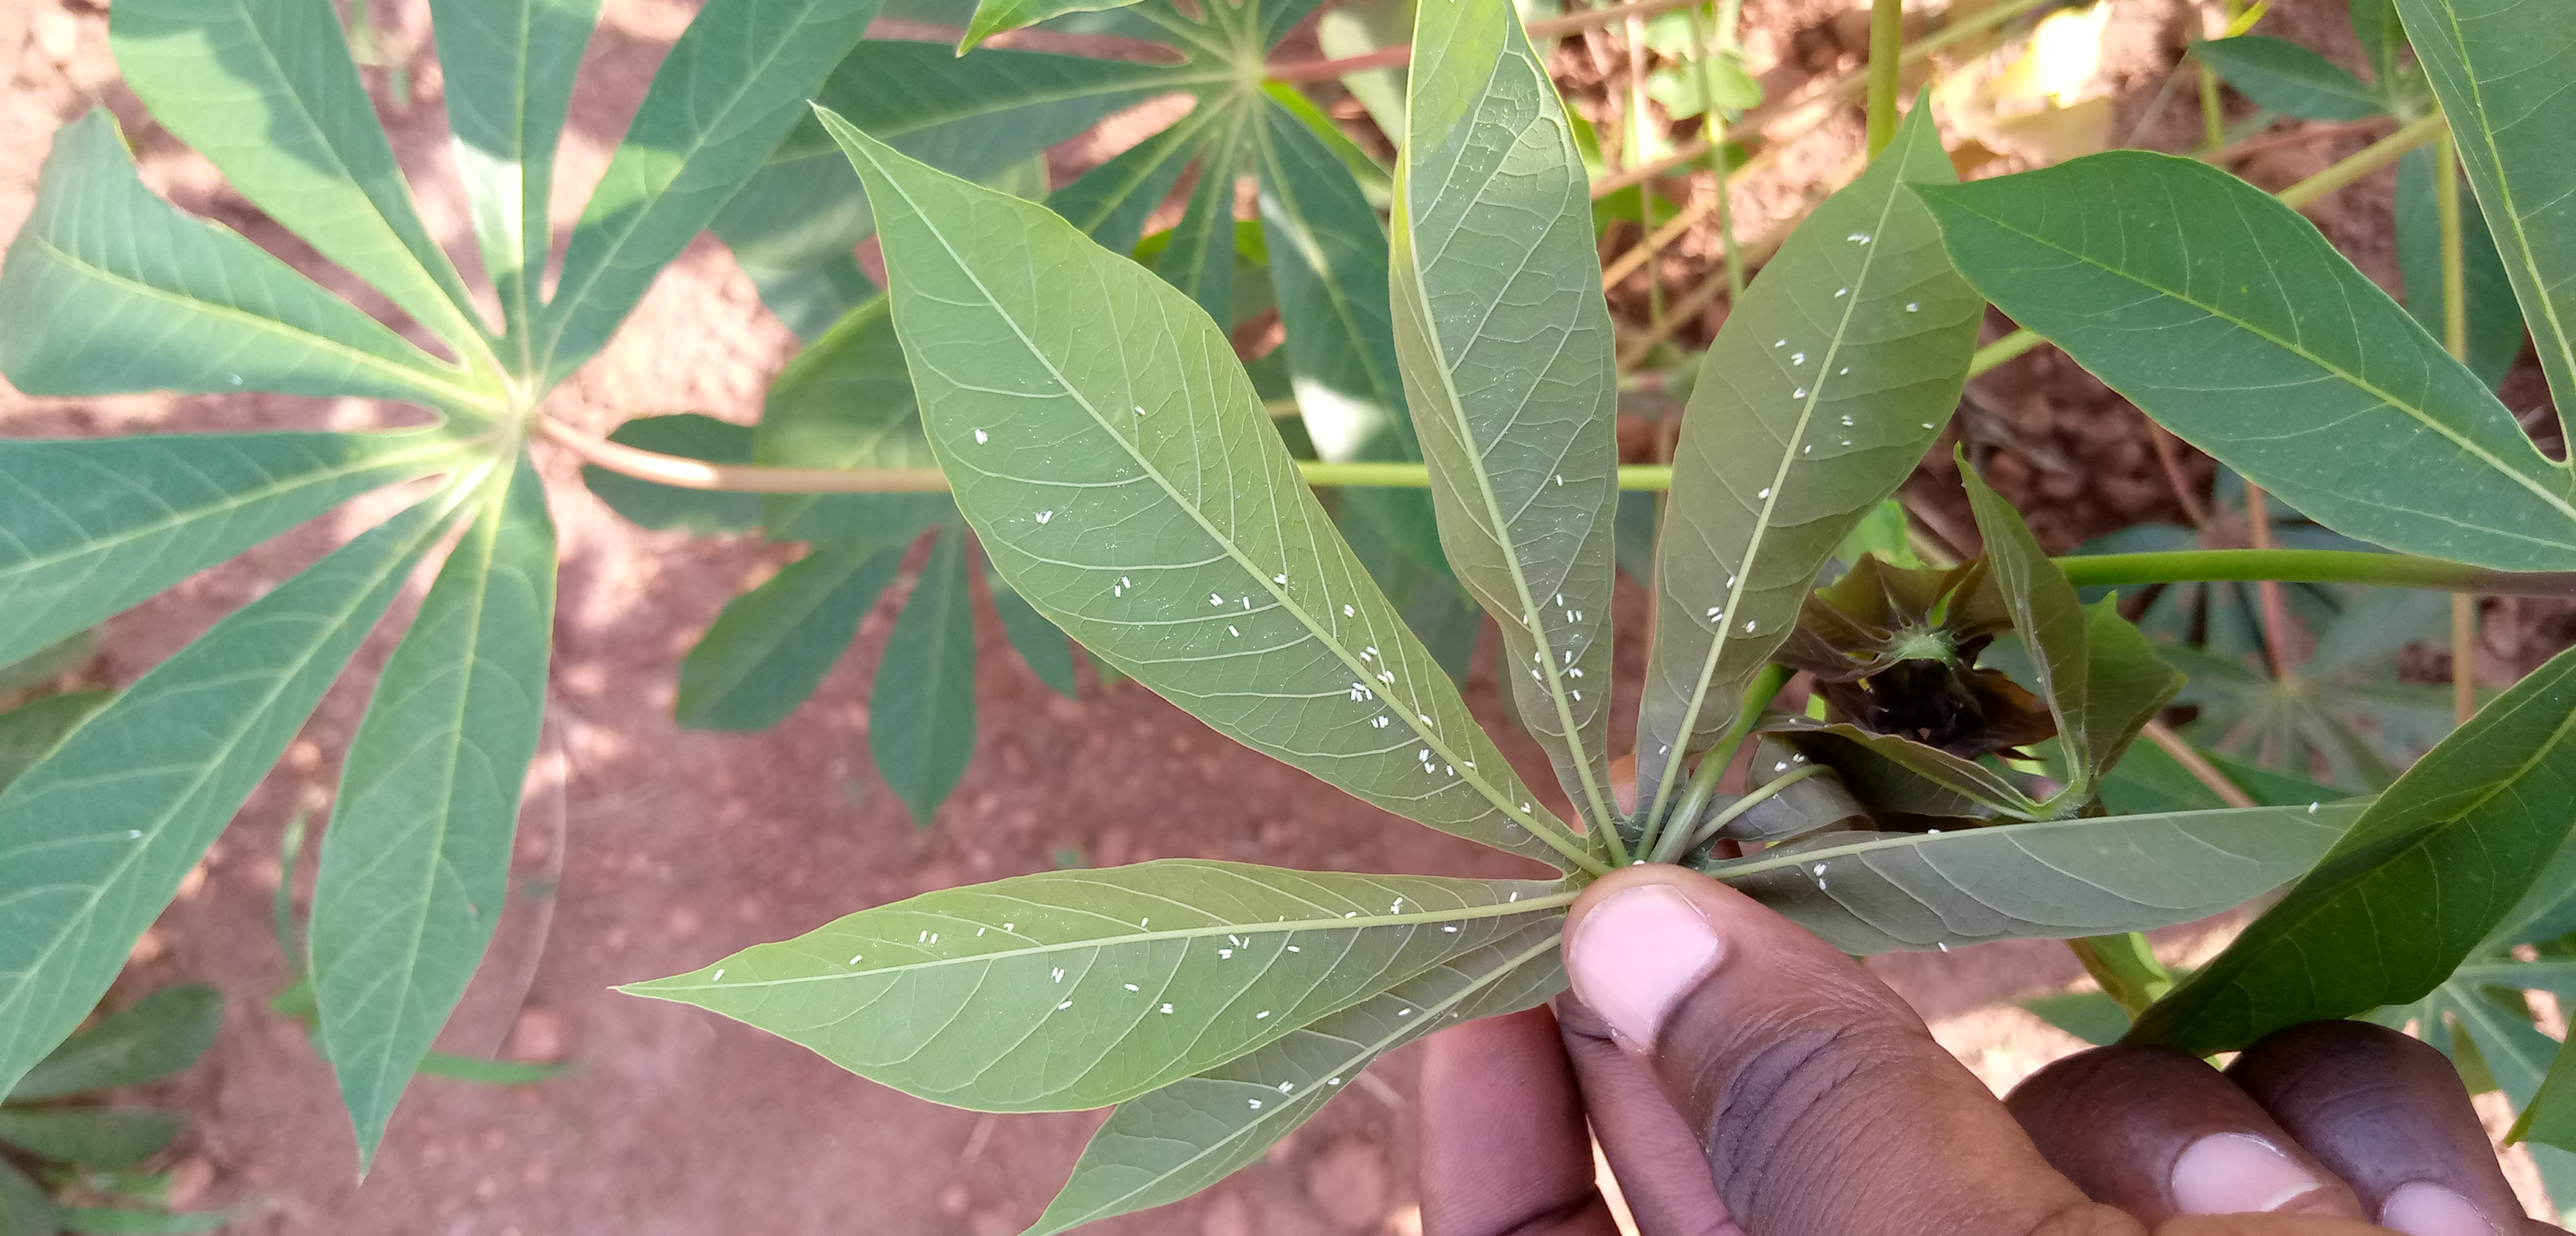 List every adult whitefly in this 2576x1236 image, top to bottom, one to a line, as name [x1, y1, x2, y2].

whitefly [1846, 234, 1865, 244]
whitefly [1859, 235, 1871, 248]
whitefly [1832, 286, 1847, 299]
whitefly [1904, 302, 1917, 308]
whitefly [1904, 308, 1919, 314]
whitefly [1772, 338, 1789, 348]
whitefly [1789, 351, 1804, 361]
whitefly [1792, 356, 1806, 368]
whitefly [1838, 365, 1851, 378]
whitefly [1789, 385, 1809, 400]
whitefly [1792, 386, 1808, 399]
whitefly [1133, 403, 1148, 417]
whitefly [1839, 413, 1853, 420]
whitefly [1841, 420, 1855, 427]
whitefly [1921, 421, 1936, 433]
whitefly [974, 427, 984, 446]
whitefly [981, 430, 989, 443]
whitefly [1839, 440, 1852, 447]
whitefly [1801, 442, 1814, 462]
whitefly [1554, 473, 1564, 488]
whitefly [1755, 485, 1770, 501]
whitefly [1041, 509, 1053, 525]
whitefly [1034, 511, 1043, 523]
whitefly [1277, 572, 1288, 579]
whitefly [1121, 574, 1134, 589]
whitefly [1723, 574, 1735, 590]
whitefly [1273, 576, 1287, 585]
whitefly [1113, 584, 1122, 599]
whitefly [1554, 590, 1565, 608]
whitefly [1210, 592, 1225, 604]
whitefly [1242, 594, 1253, 612]
whitefly [1208, 599, 1219, 608]
whitefly [1343, 602, 1356, 613]
whitefly [1705, 605, 1721, 617]
whitefly [1565, 608, 1575, 624]
whitefly [1575, 608, 1585, 623]
whitefly [1342, 609, 1354, 619]
whitefly [1520, 613, 1530, 627]
whitefly [1709, 613, 1723, 624]
whitefly [1743, 620, 1755, 630]
whitefly [1227, 623, 1242, 640]
whitefly [1745, 624, 1756, 635]
whitefly [1365, 645, 1379, 657]
whitefly [1562, 648, 1574, 665]
whitefly [1531, 649, 1543, 664]
whitefly [1358, 650, 1373, 663]
whitefly [1533, 651, 1543, 664]
whitefly [1568, 667, 1575, 680]
whitefly [1529, 668, 1544, 682]
whitefly [1574, 668, 1584, 679]
whitefly [1385, 669, 1397, 685]
whitefly [1375, 673, 1389, 684]
whitefly [1351, 681, 1368, 691]
whitefly [1349, 686, 1356, 701]
whitefly [1363, 686, 1375, 700]
whitefly [1571, 687, 1583, 702]
whitefly [1356, 689, 1364, 702]
whitefly [1419, 711, 1435, 728]
whitefly [1379, 714, 1385, 729]
whitefly [1370, 716, 1379, 729]
whitefly [1383, 716, 1391, 727]
whitefly [1656, 742, 1667, 756]
whitefly [1417, 748, 1424, 761]
whitefly [1423, 748, 1430, 763]
whitefly [1792, 753, 1801, 762]
whitefly [1797, 754, 1806, 764]
whitefly [1463, 760, 1475, 769]
whitefly [1772, 761, 1783, 772]
whitefly [1423, 762, 1432, 775]
whitefly [1777, 762, 1787, 773]
whitefly [1445, 763, 1454, 778]
whitefly [1430, 763, 1436, 772]
whitefly [2304, 799, 2325, 819]
whitefly [1523, 800, 1531, 809]
whitefly [1519, 806, 1532, 814]
whitefly [1812, 863, 1822, 876]
whitefly [1816, 863, 1827, 878]
whitefly [1817, 877, 1828, 891]
whitefly [1508, 890, 1519, 904]
whitefly [1392, 895, 1404, 906]
whitefly [1388, 904, 1396, 912]
whitefly [1394, 904, 1401, 915]
whitefly [1343, 910, 1359, 919]
whitefly [1140, 914, 1151, 930]
whitefly [1002, 920, 1009, 928]
whitefly [1007, 921, 1015, 933]
whitefly [1442, 924, 1459, 934]
whitefly [975, 924, 987, 939]
whitefly [918, 928, 928, 946]
whitefly [929, 932, 939, 946]
whitefly [1227, 933, 1242, 946]
whitefly [1242, 935, 1250, 951]
whitefly [1937, 940, 1951, 955]
whitefly [1285, 943, 1302, 953]
whitefly [1216, 948, 1233, 955]
whitefly [848, 952, 864, 966]
whitefly [1220, 954, 1232, 960]
whitefly [1049, 964, 1059, 980]
whitefly [1054, 967, 1065, 984]
whitefly [1122, 981, 1141, 993]
whitefly [1057, 998, 1074, 1012]
whitefly [1160, 1002, 1174, 1008]
whitefly [1159, 1007, 1174, 1015]
whitefly [1396, 1007, 1412, 1016]
whitefly [1255, 1008, 1272, 1020]
whitefly [1331, 1077, 1341, 1081]
whitefly [1278, 1080, 1289, 1091]
whitefly [1325, 1080, 1340, 1086]
whitefly [1282, 1082, 1296, 1095]
whitefly [1247, 1098, 1263, 1105]
whitefly [1247, 1105, 1260, 1110]